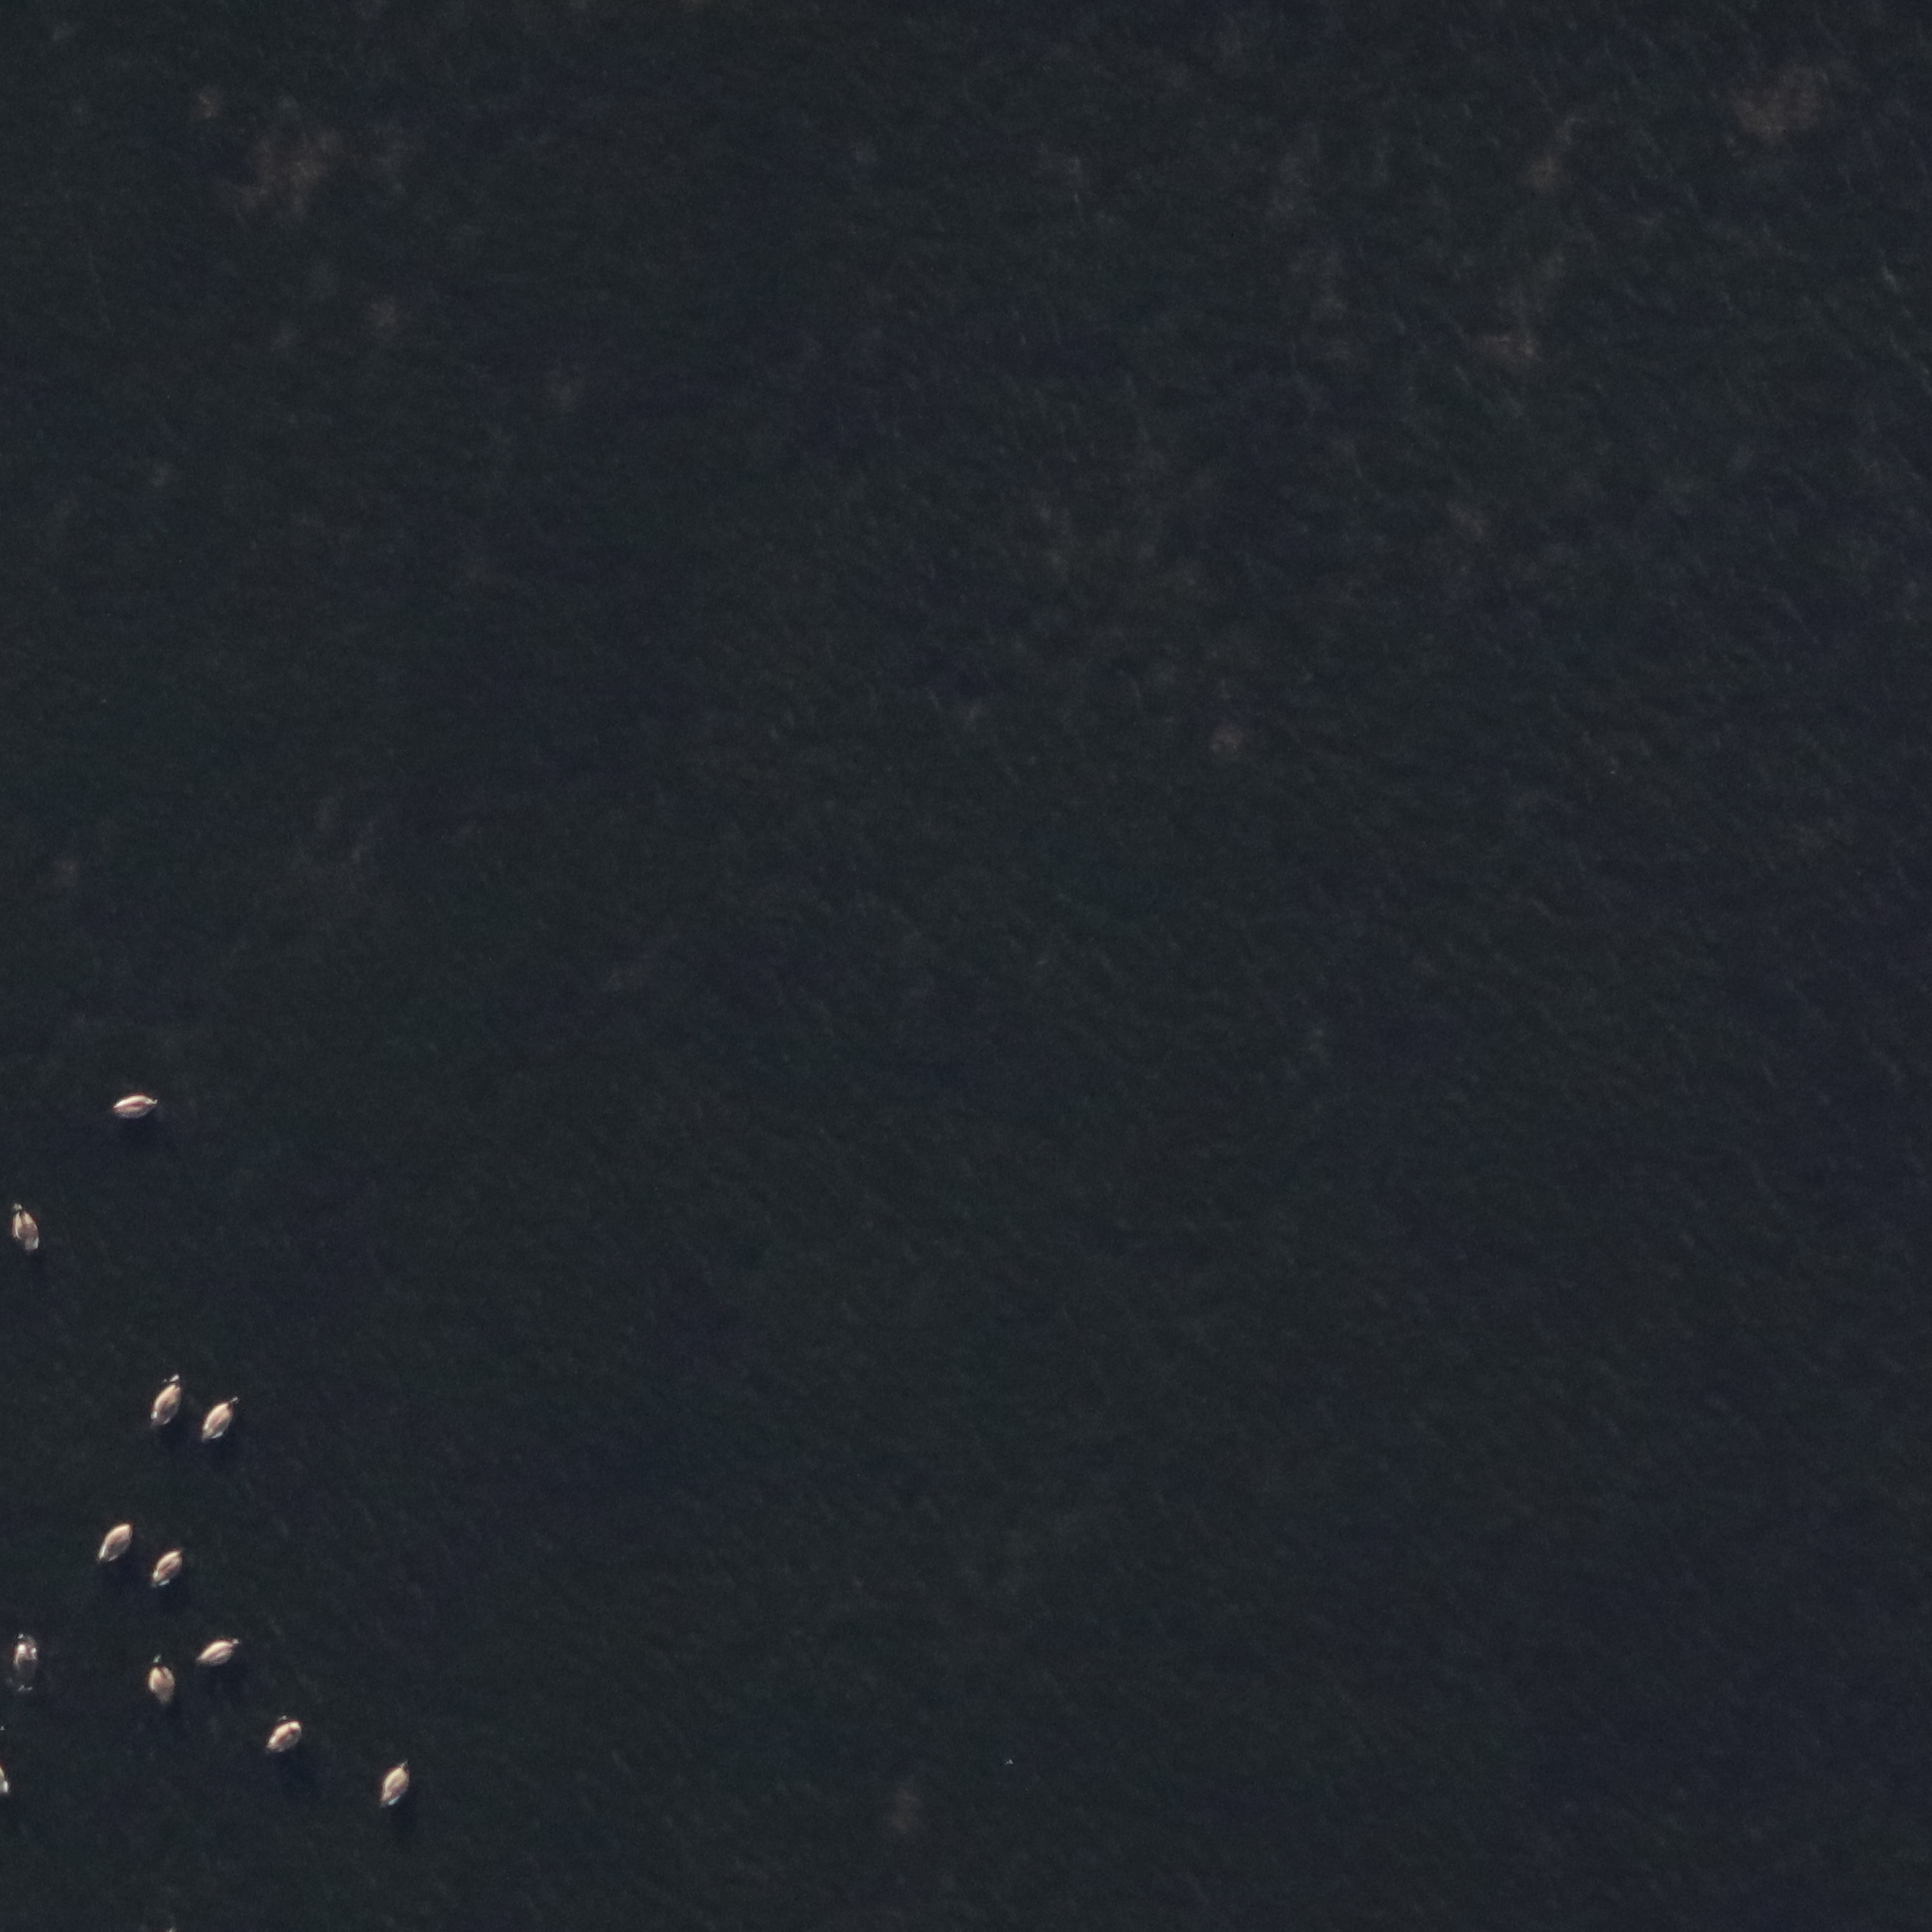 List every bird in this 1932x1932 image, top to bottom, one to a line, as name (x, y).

Canada goose (135, 1107)
Canada goose (33, 1222)
Canada goose (165, 1403)
Canada goose (220, 1421)
Canada goose (117, 1542)
Canada goose (170, 1567)
Canada goose (219, 1650)
Canada goose (24, 1657)
Canada goose (164, 1683)
Canada goose (284, 1737)
Canada goose (396, 1784)